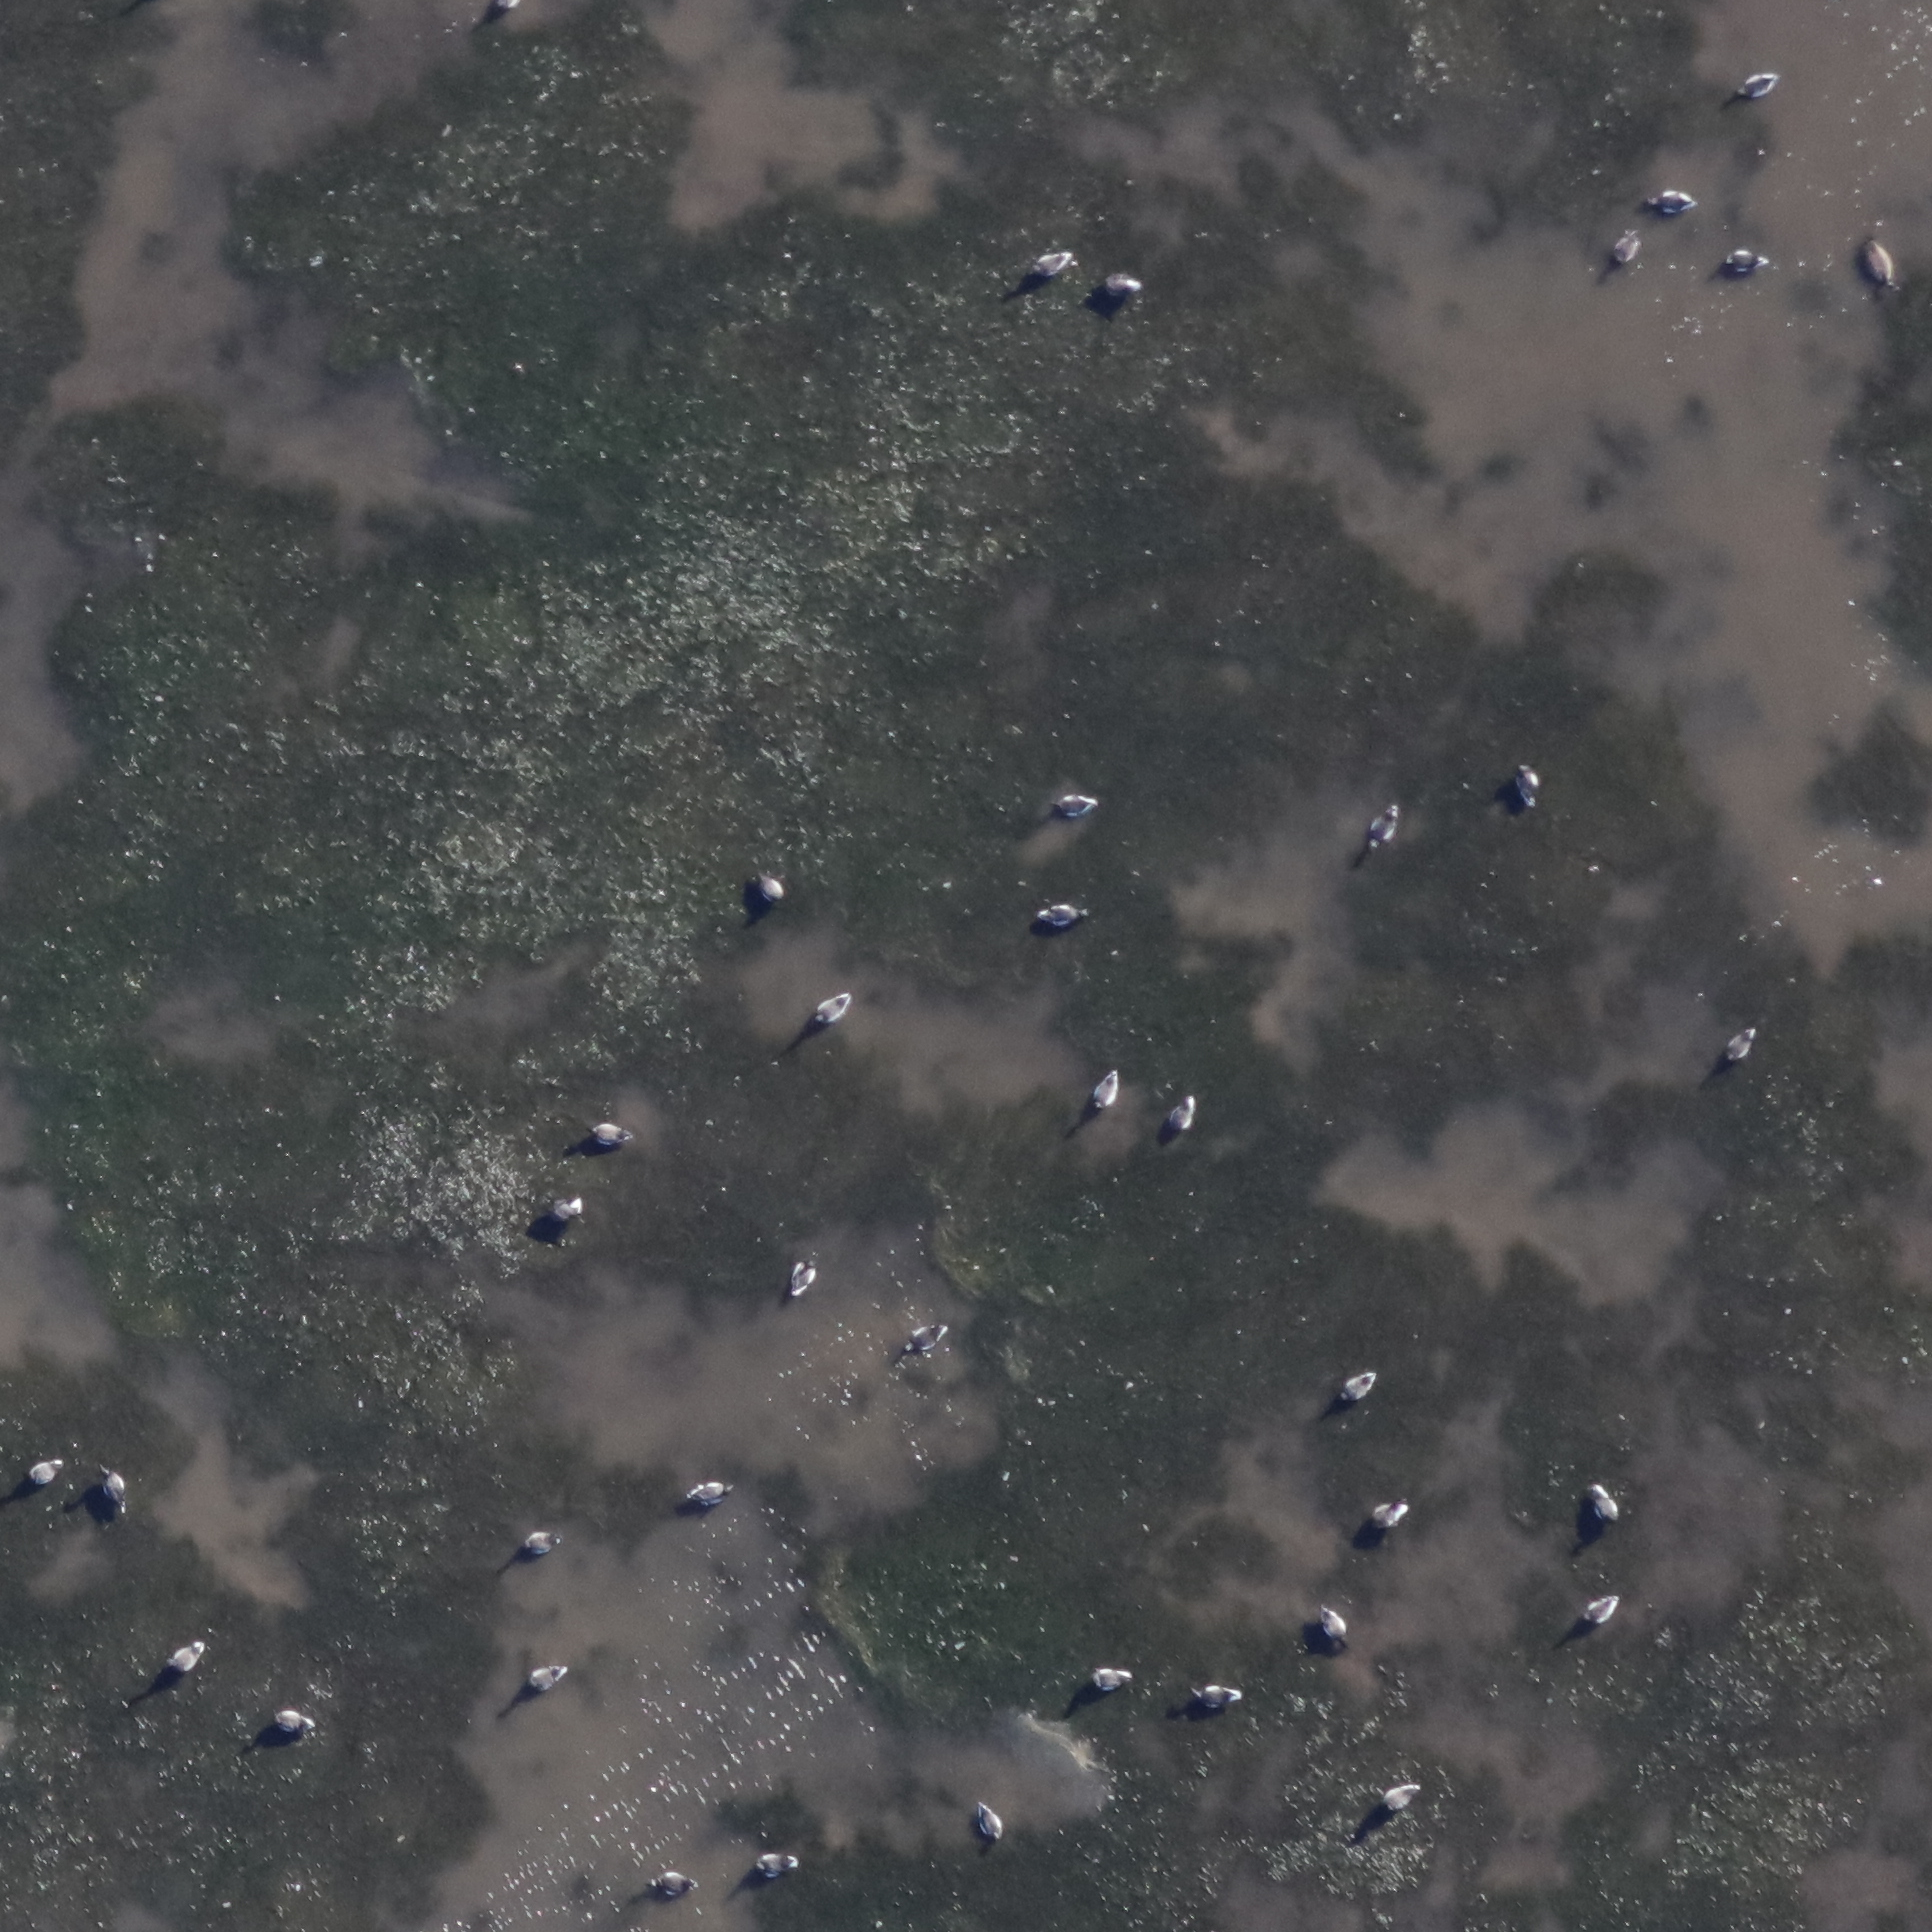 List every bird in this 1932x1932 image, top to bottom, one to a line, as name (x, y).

brant (1756, 89)
brant (1671, 205)
brant (1623, 248)
brant (1742, 264)
brant (1053, 266)
Canada goose (1881, 267)
brant (1124, 287)
brant (1526, 788)
brant (1074, 808)
brant (1382, 828)
brant (770, 890)
brant (1061, 917)
brant (834, 1010)
brant (1739, 1045)
brant (1105, 1094)
brant (1180, 1117)
brant (610, 1133)
brant (567, 1212)
brant (803, 1277)
brant (929, 1338)
brant (1355, 1388)
brant (45, 1472)
brant (112, 1487)
brant (706, 1497)
brant (1604, 1505)
brant (1385, 1515)
brant (541, 1541)
brant (1601, 1609)
brant (1331, 1628)
brant (187, 1658)
brant (546, 1678)
brant (1113, 1678)
brant (1219, 1696)
brant (293, 1721)
brant (1398, 1797)
brant (990, 1823)
brant (777, 1864)
brant (674, 1885)